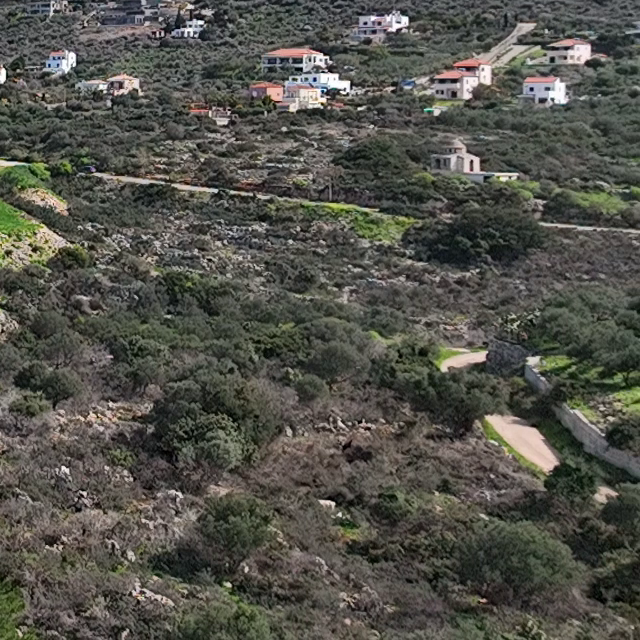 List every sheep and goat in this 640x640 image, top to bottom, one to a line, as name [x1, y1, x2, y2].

None